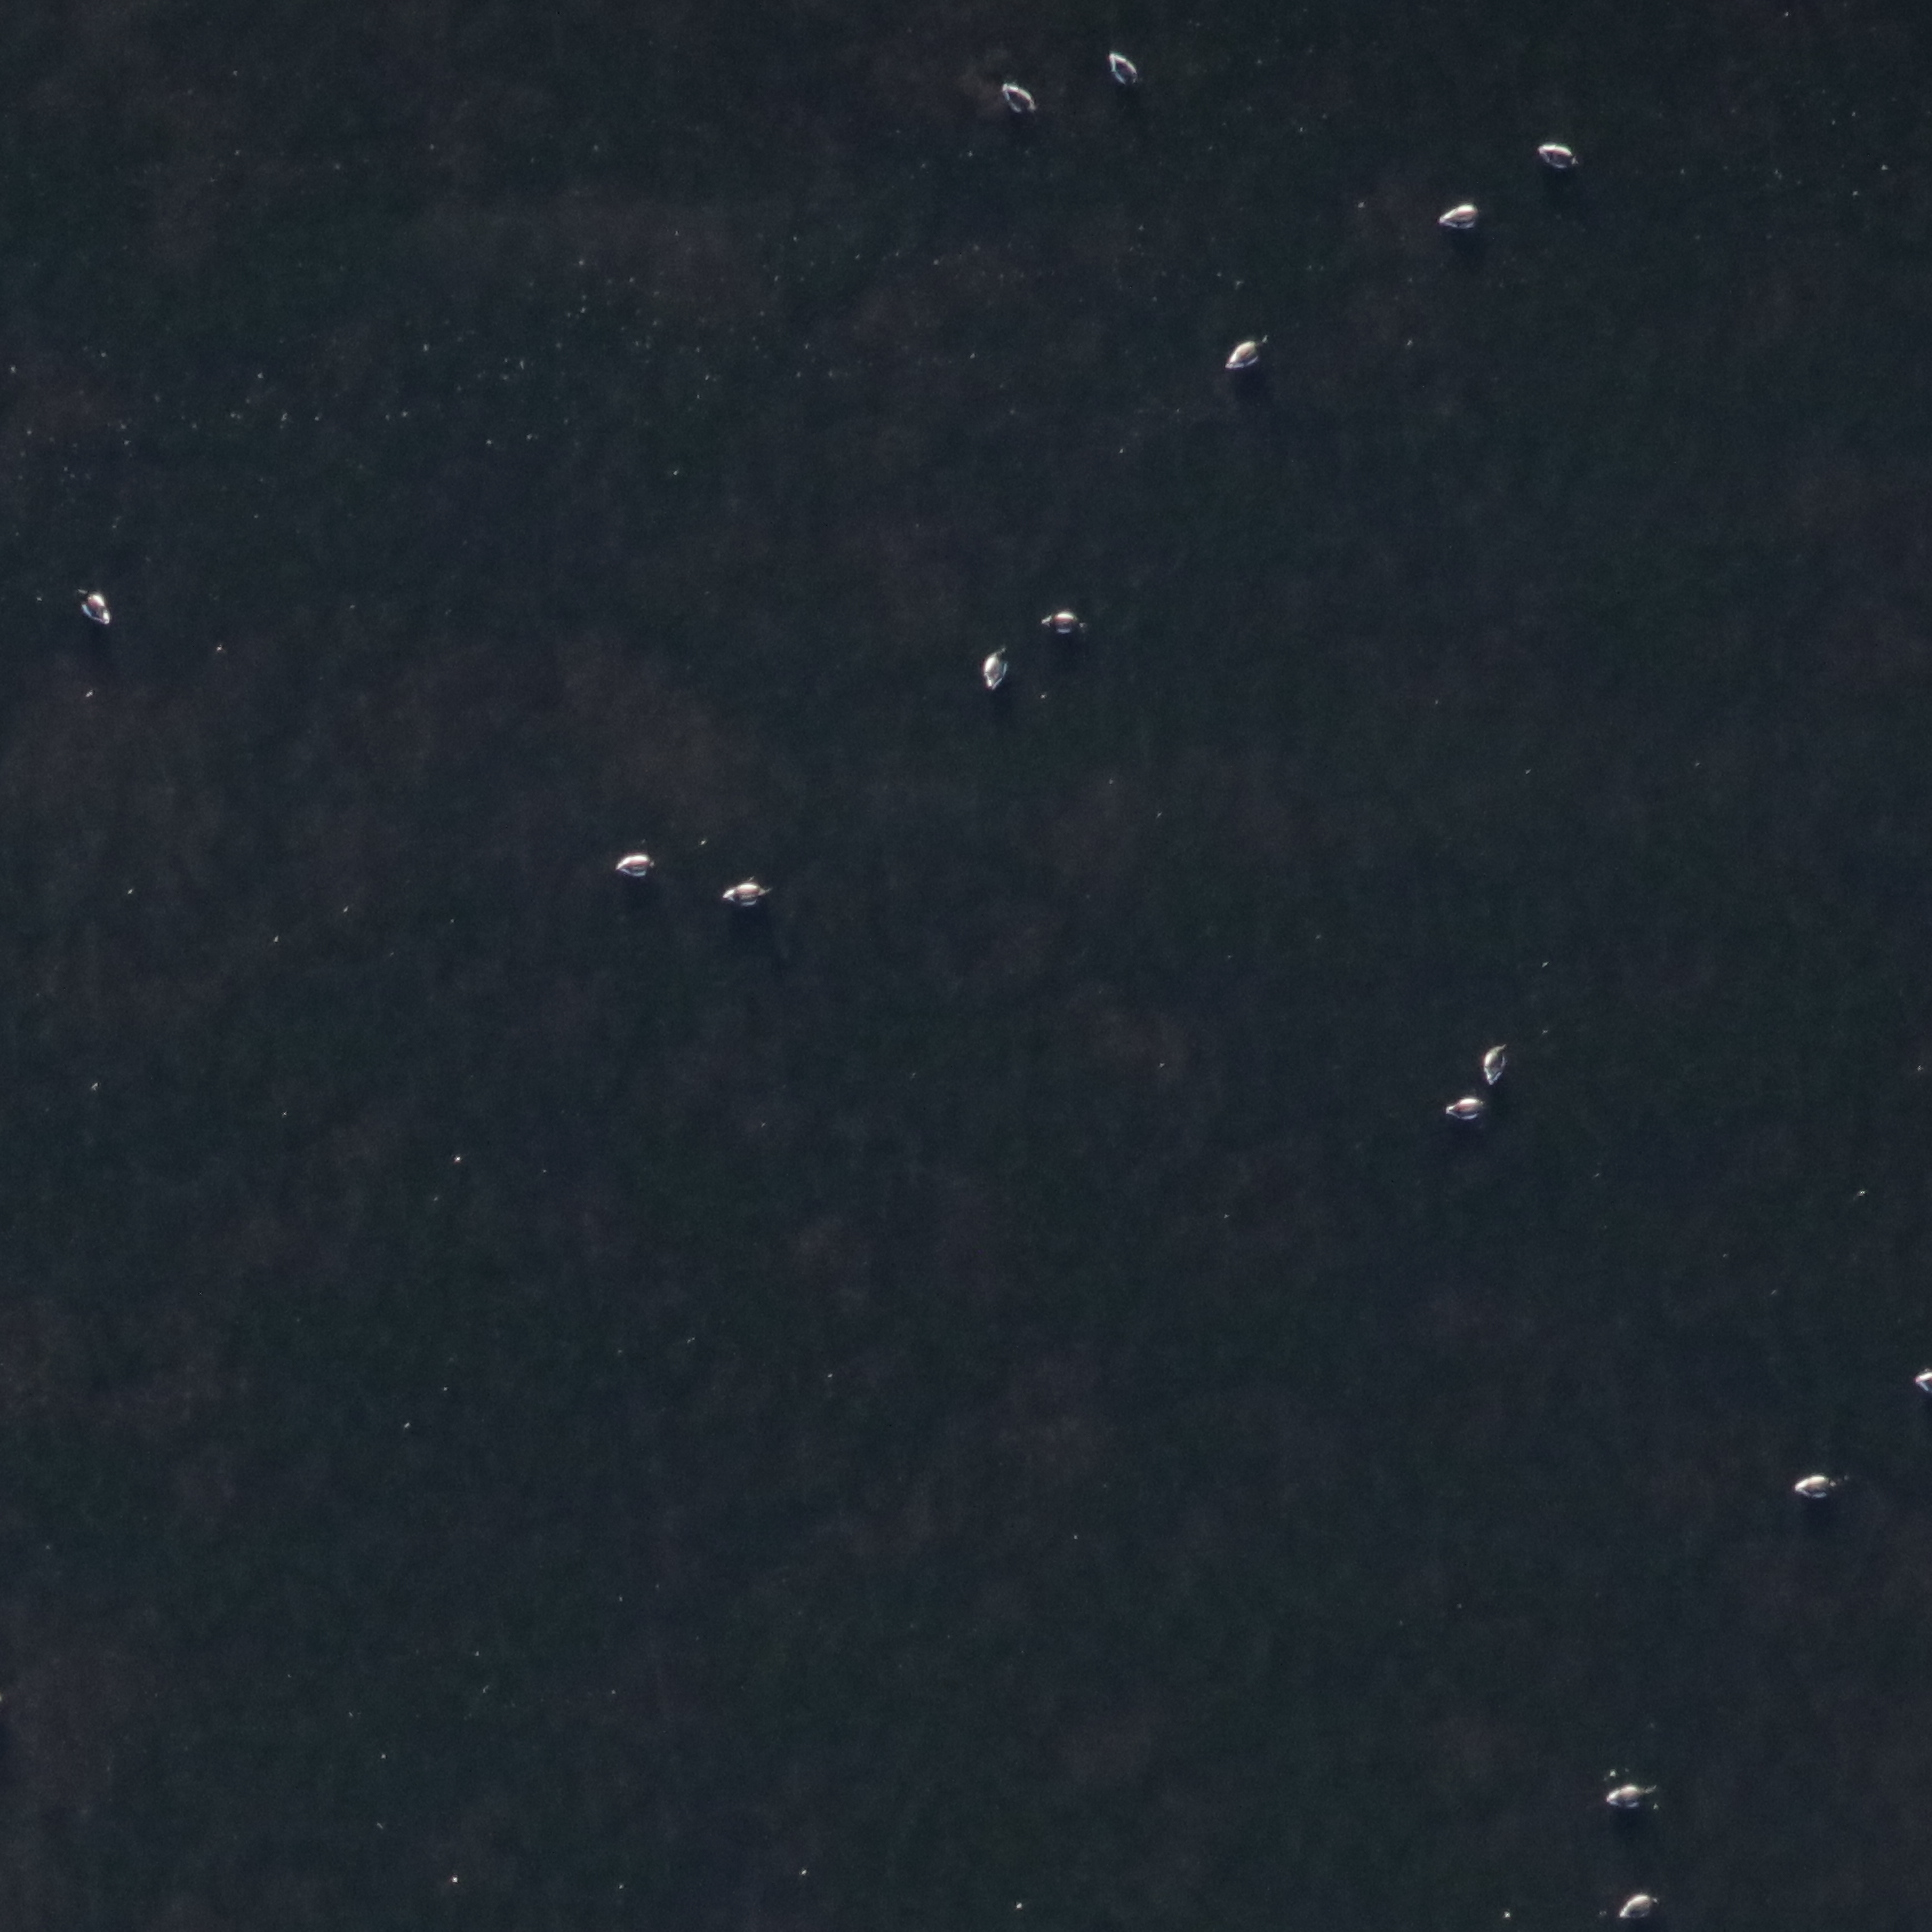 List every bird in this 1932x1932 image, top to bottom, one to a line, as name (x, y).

brant (1123, 72)
brant (1016, 101)
brant (1558, 158)
brant (1459, 219)
brant (1244, 355)
brant (93, 606)
brant (1063, 624)
brant (995, 669)
brant (637, 864)
brant (747, 893)
brant (1495, 1064)
brant (1466, 1109)
brant (1817, 1487)
brant (1630, 1796)
brant (1641, 1906)